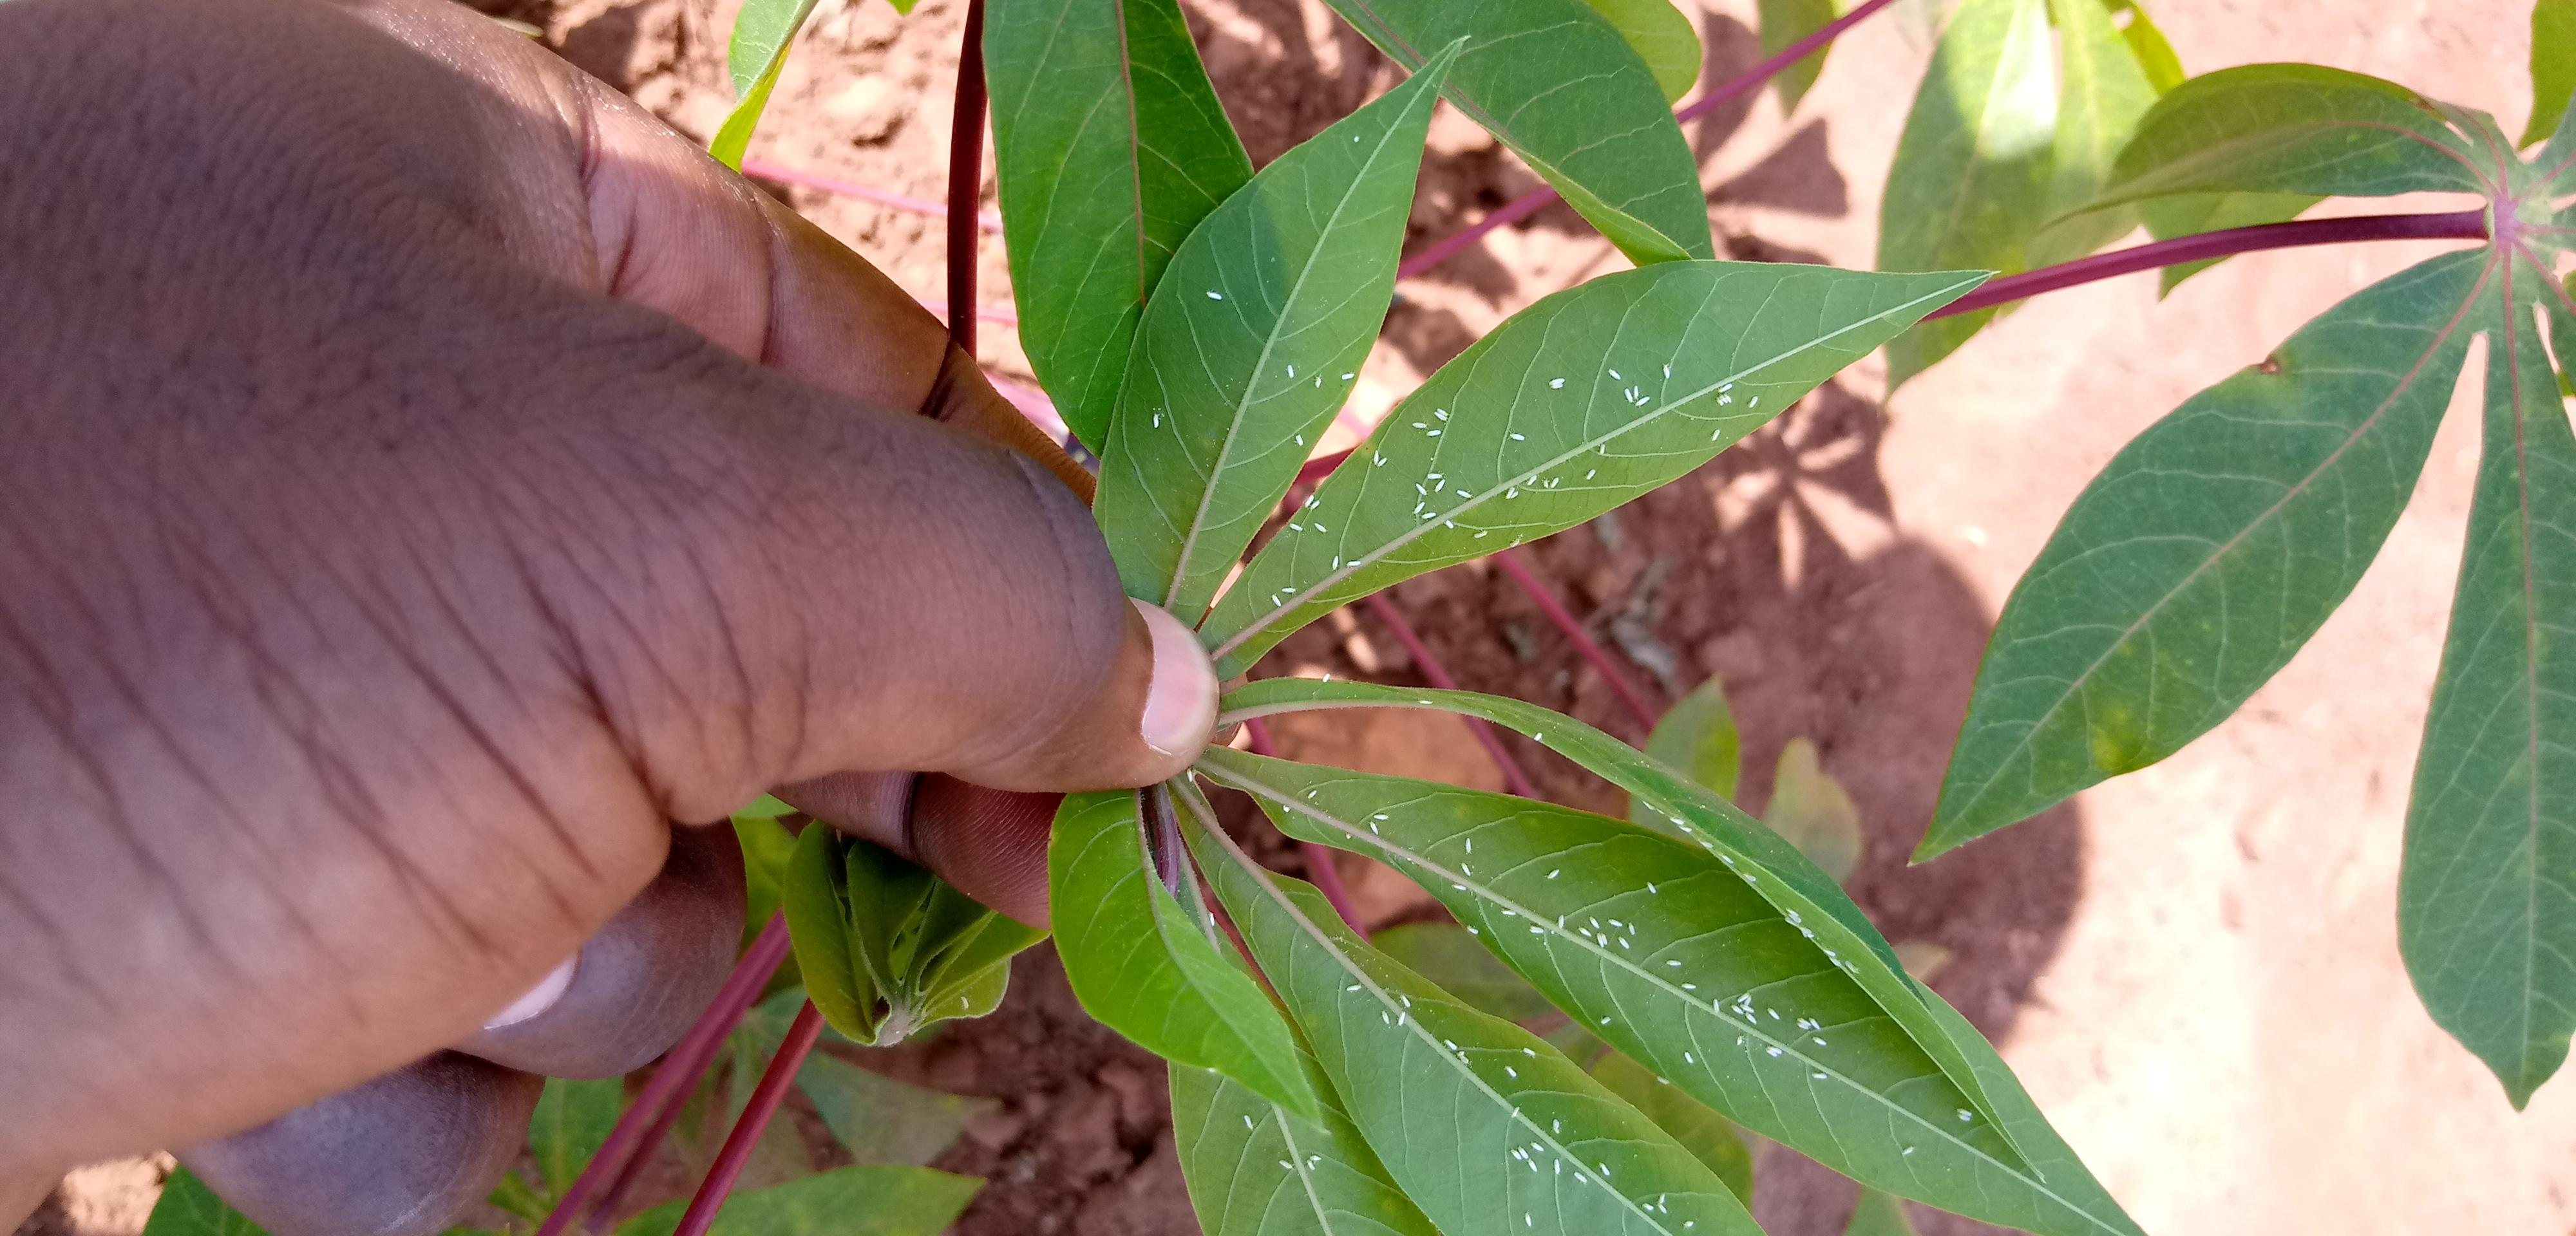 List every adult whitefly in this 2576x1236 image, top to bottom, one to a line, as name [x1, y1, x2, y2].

whitefly [1352, 135, 1364, 145]
whitefly [1203, 290, 1226, 303]
whitefly [1660, 361, 1674, 380]
whitefly [1285, 362, 1297, 380]
whitefly [1606, 366, 1624, 382]
whitefly [1338, 368, 1356, 382]
whitefly [1311, 372, 1323, 391]
whitefly [1548, 377, 1566, 386]
whitefly [1716, 382, 1734, 395]
whitefly [1549, 384, 1564, 389]
whitefly [1631, 384, 1641, 401]
whitefly [1622, 386, 1634, 404]
whitefly [1723, 391, 1734, 406]
whitefly [1745, 393, 1760, 411]
whitefly [1718, 393, 1729, 405]
whitefly [1634, 394, 1652, 409]
whitefly [1716, 396, 1725, 407]
whitefly [1435, 407, 1450, 418]
whitefly [1150, 409, 1162, 431]
whitefly [1433, 411, 1448, 422]
whitefly [1410, 420, 1428, 430]
whitefly [1709, 426, 1725, 442]
whitefly [1424, 429, 1443, 438]
whitefly [1293, 431, 1307, 449]
whitefly [1508, 431, 1529, 445]
whitefly [1597, 442, 1609, 456]
whitefly [1371, 447, 1379, 467]
whitefly [1376, 456, 1388, 469]
whitefly [1581, 466, 1600, 483]
whitefly [1425, 472, 1444, 480]
whitefly [1526, 473, 1540, 488]
whitefly [1550, 475, 1560, 490]
whitefly [1540, 476, 1551, 491]
whitefly [1433, 478, 1446, 494]
whitefly [1413, 482, 1429, 498]
whitefly [1504, 485, 1515, 501]
whitefly [1454, 488, 1474, 503]
whitefly [1510, 489, 1520, 501]
whitefly [1303, 492, 1316, 510]
whitefly [1309, 499, 1321, 512]
whitefly [1412, 500, 1426, 516]
whitefly [1420, 510, 1439, 522]
whitefly [1443, 518, 1458, 531]
whitefly [1311, 520, 1330, 535]
whitefly [1287, 522, 1304, 533]
whitefly [1472, 528, 1489, 540]
whitefly [1509, 534, 1520, 553]
whitefly [1330, 551, 1340, 573]
whitefly [1343, 559, 1363, 569]
whitefly [1280, 585, 1298, 595]
whitefly [1269, 592, 1285, 610]
whitefly [1320, 671, 1334, 685]
whitefly [1417, 698, 1434, 706]
whitefly [1531, 730, 1545, 743]
whitefly [1183, 767, 1197, 786]
whitefly [1305, 787, 1320, 800]
whitefly [1641, 800, 1655, 813]
whitefly [1281, 805, 1293, 816]
whitefly [1371, 812, 1390, 823]
whitefly [1667, 816, 1685, 826]
whitefly [1368, 820, 1381, 836]
whitefly [1677, 825, 1693, 834]
whitefly [1344, 831, 1353, 841]
whitefly [1463, 835, 1475, 856]
whitefly [1699, 840, 1715, 850]
whitefly [1719, 854, 1735, 866]
whitefly [1459, 860, 1473, 879]
whitefly [1543, 865, 1563, 881]
whitefly [1743, 873, 1759, 883]
whitefly [1644, 879, 1660, 895]
whitefly [1449, 882, 1469, 894]
whitefly [1497, 906, 1518, 919]
whitefly [1785, 906, 1799, 916]
whitefly [1207, 908, 1218, 928]
whitefly [1556, 913, 1566, 931]
whitefly [1786, 913, 1803, 923]
whitefly [1588, 914, 1601, 930]
whitefly [1605, 915, 1623, 930]
whitefly [1782, 917, 1797, 928]
whitefly [1627, 920, 1637, 937]
whitefly [1463, 924, 1481, 938]
whitefly [1528, 924, 1546, 936]
whitefly [1577, 925, 1592, 939]
whitefly [1797, 925, 1815, 939]
whitefly [1599, 930, 1610, 946]
whitefly [1595, 932, 1605, 949]
whitefly [1616, 935, 1633, 951]
whitefly [1821, 947, 1839, 958]
whitefly [1828, 955, 1842, 968]
whitefly [1662, 958, 1683, 968]
whitefly [1844, 960, 1861, 976]
whitefly [1678, 980, 1698, 992]
whitefly [1343, 981, 1365, 993]
whitefly [1736, 991, 1750, 1004]
whitefly [1397, 991, 1414, 1007]
whitefly [959, 993, 973, 1011]
whitefly [1745, 993, 1752, 1004]
whitefly [1712, 996, 1723, 1014]
whitefly [1730, 1004, 1744, 1016]
whitefly [1738, 1004, 1756, 1015]
whitefly [1766, 1006, 1782, 1022]
whitefly [1379, 1007, 1391, 1025]
whitefly [1396, 1008, 1407, 1029]
whitefly [1743, 1011, 1758, 1027]
whitefly [1598, 1014, 1615, 1026]
whitefly [1795, 1016, 1810, 1027]
whitefly [1810, 1016, 1821, 1030]
whitefly [1795, 1022, 1812, 1031]
whitefly [1733, 1033, 1745, 1047]
whitefly [1810, 1033, 1829, 1046]
whitefly [1443, 1037, 1459, 1052]
whitefly [1520, 1044, 1537, 1059]
whitefly [1765, 1045, 1784, 1056]
whitefly [1765, 1048, 1778, 1058]
whitefly [1456, 1049, 1465, 1058]
whitefly [1682, 1049, 1696, 1065]
whitefly [1460, 1057, 1472, 1067]
whitefly [1502, 1063, 1518, 1079]
whitefly [1808, 1069, 1830, 1080]
whitefly [1654, 1074, 1672, 1088]
whitefly [1509, 1105, 1522, 1118]
whitefly [1955, 1106, 1974, 1117]
whitefly [1955, 1111, 1971, 1124]
whitefly [1243, 1112, 1255, 1131]
whitefly [1551, 1115, 1563, 1136]
whitefly [1529, 1139, 1546, 1153]
whitefly [1900, 1143, 1915, 1157]
whitefly [1516, 1144, 1530, 1161]
whitefly [1508, 1147, 1522, 1161]
whitefly [1307, 1153, 1323, 1164]
whitefly [1526, 1156, 1540, 1174]
whitefly [1551, 1156, 1564, 1175]
whitefly [1306, 1157, 1318, 1172]
whitefly [1274, 1158, 1295, 1172]
whitefly [1598, 1161, 1613, 1177]
whitefly [1573, 1170, 1588, 1186]
whitefly [1656, 1191, 1668, 1204]
whitefly [1638, 1200, 1654, 1212]
whitefly [1657, 1203, 1669, 1215]
whitefly [1522, 1210, 1535, 1228]
whitefly [1679, 1217, 1696, 1228]